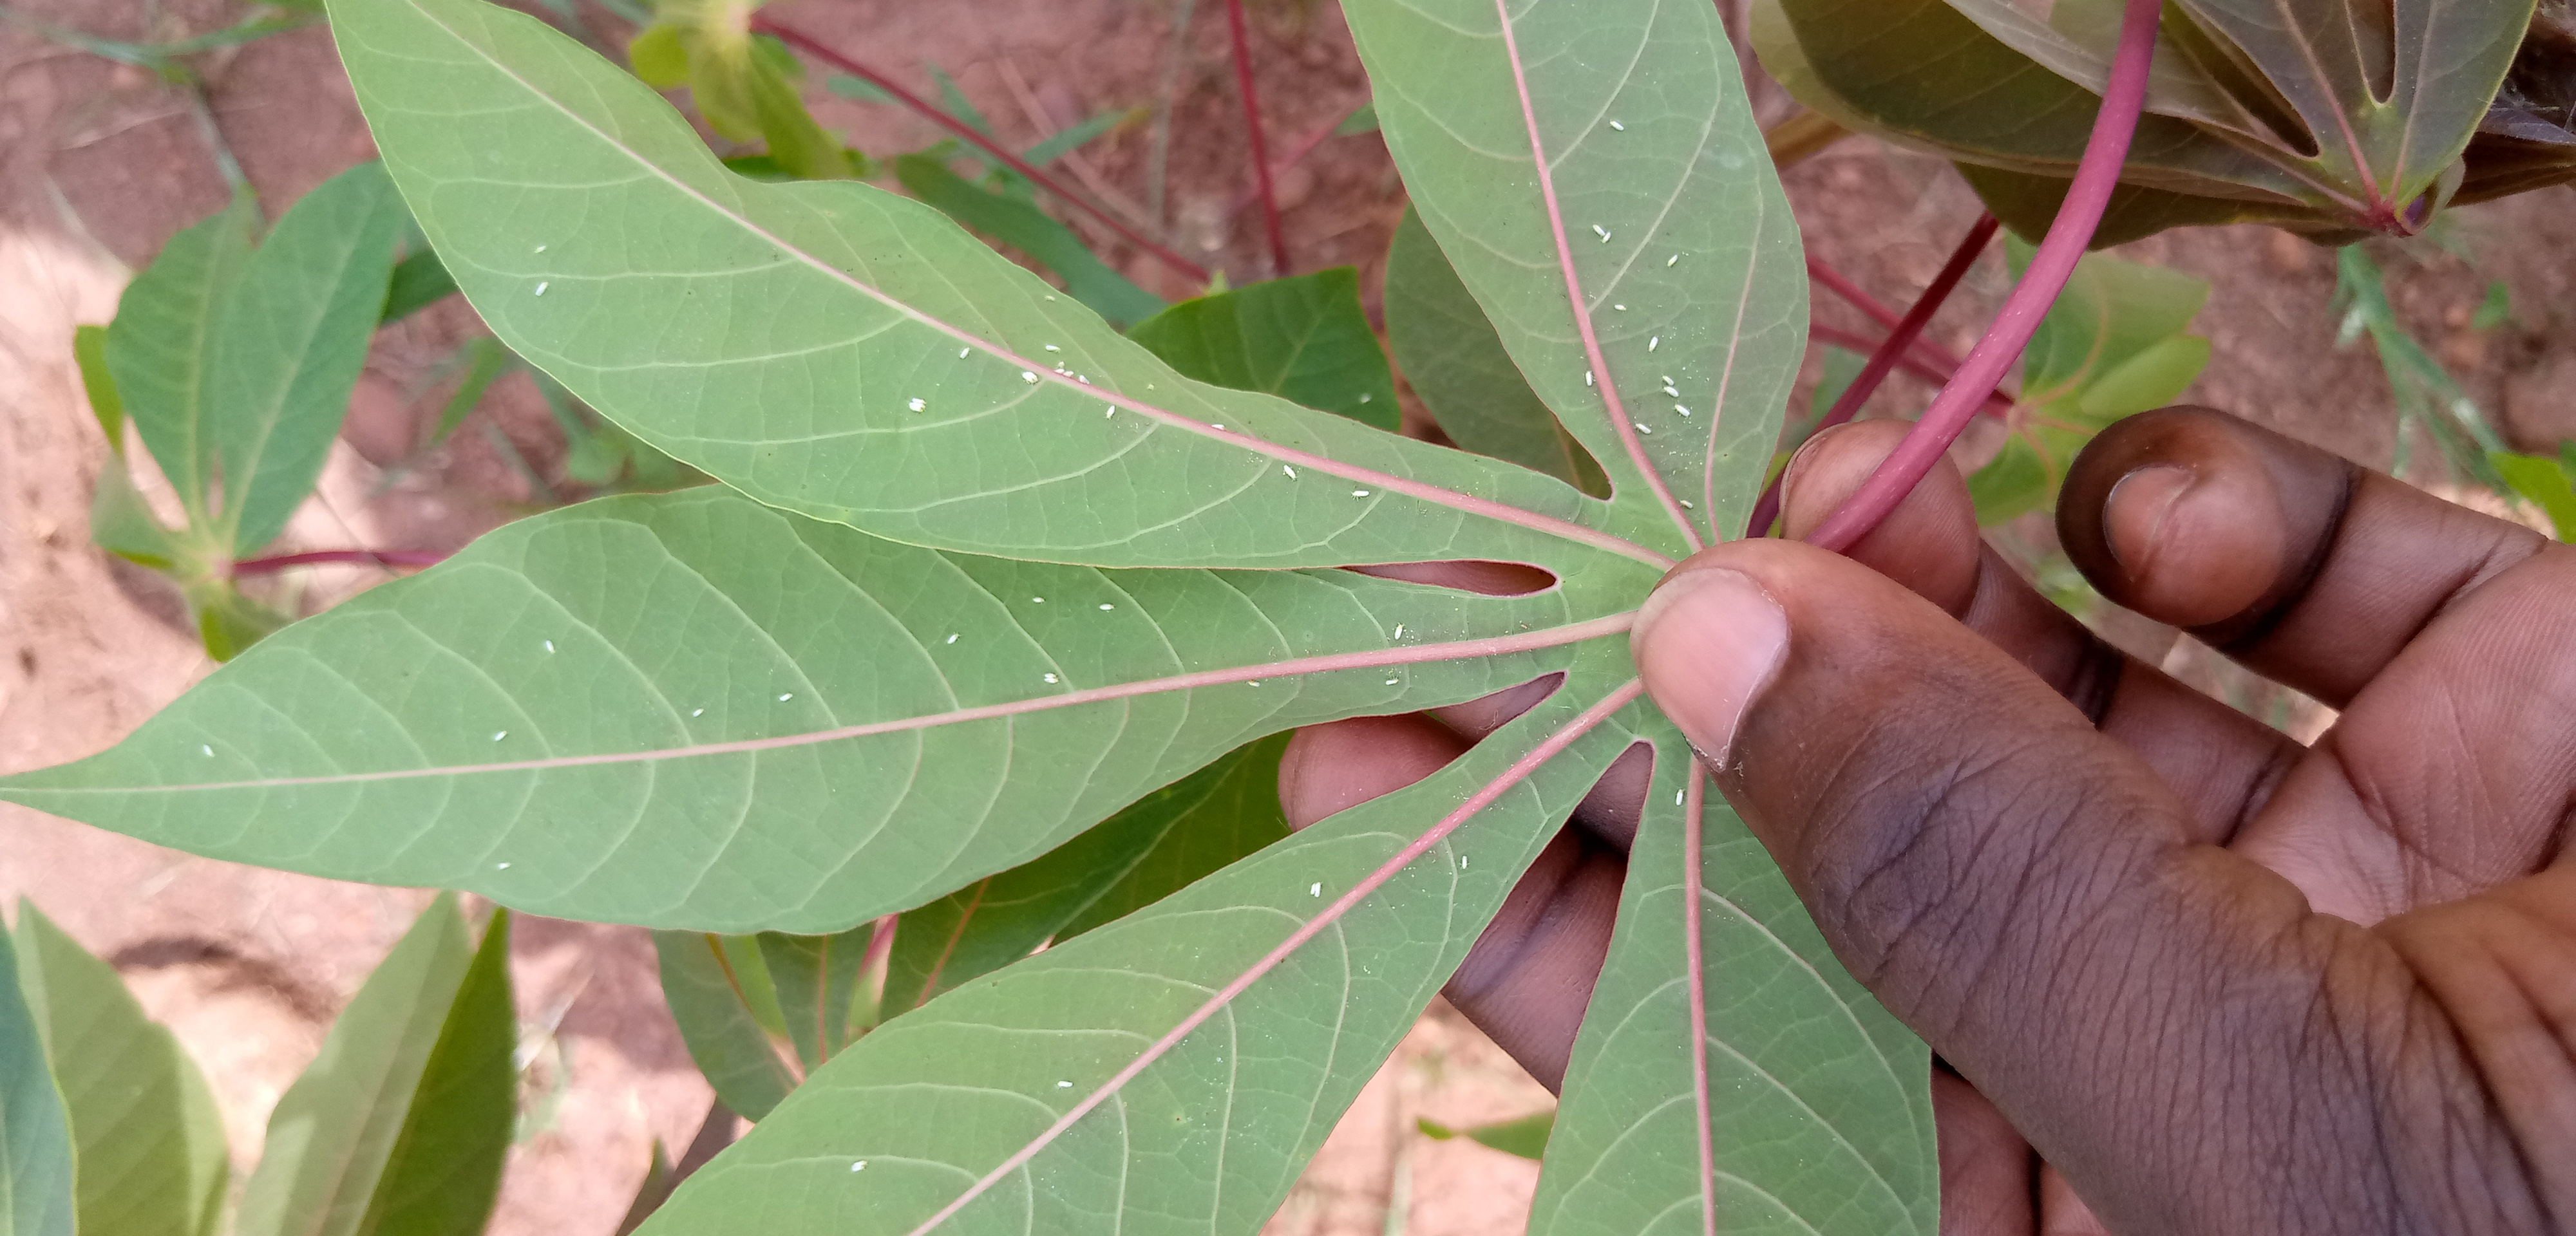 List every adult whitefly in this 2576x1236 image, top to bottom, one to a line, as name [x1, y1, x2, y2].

whitefly [1606, 118, 1627, 134]
whitefly [1591, 223, 1605, 237]
whitefly [1600, 230, 1612, 247]
whitefly [1665, 253, 1682, 270]
whitefly [534, 277, 551, 299]
whitefly [1612, 303, 1629, 314]
whitefly [1645, 333, 1663, 355]
whitefly [1043, 341, 1062, 355]
whitefly [956, 345, 972, 361]
whitefly [1054, 359, 1066, 368]
whitefly [1053, 368, 1067, 376]
whitefly [1584, 368, 1595, 389]
whitefly [1063, 370, 1075, 378]
whitefly [1027, 370, 1040, 385]
whitefly [1021, 371, 1034, 385]
whitefly [1078, 372, 1092, 387]
whitefly [1660, 373, 1678, 387]
whitefly [1662, 385, 1682, 399]
whitefly [909, 397, 927, 405]
whitefly [907, 402, 927, 409]
whitefly [1102, 403, 1117, 422]
whitefly [1673, 403, 1693, 420]
whitefly [907, 406, 924, 415]
whitefly [1633, 421, 1654, 438]
whitefly [1209, 422, 1227, 432]
whitefly [1280, 462, 1299, 483]
whitefly [1349, 489, 1372, 500]
whitefly [1677, 498, 1698, 511]
whitefly [1030, 594, 1046, 605]
whitefly [1097, 601, 1117, 613]
whitefly [1392, 619, 1407, 641]
whitefly [945, 632, 961, 646]
whitefly [542, 637, 559, 656]
whitefly [1043, 671, 1059, 679]
whitefly [1383, 675, 1403, 688]
whitefly [1043, 678, 1062, 685]
whitefly [1246, 680, 1263, 689]
whitefly [778, 690, 797, 707]
whitefly [691, 707, 706, 720]
whitefly [493, 727, 511, 745]
whitefly [1674, 786, 1687, 809]
whitefly [1459, 852, 1472, 874]
whitefly [496, 860, 514, 872]
whitefly [1314, 880, 1322, 899]
whitefly [1309, 883, 1315, 897]
whitefly [1055, 1078, 1076, 1091]
whitefly [851, 1158, 870, 1167]
whitefly [851, 1165, 866, 1172]